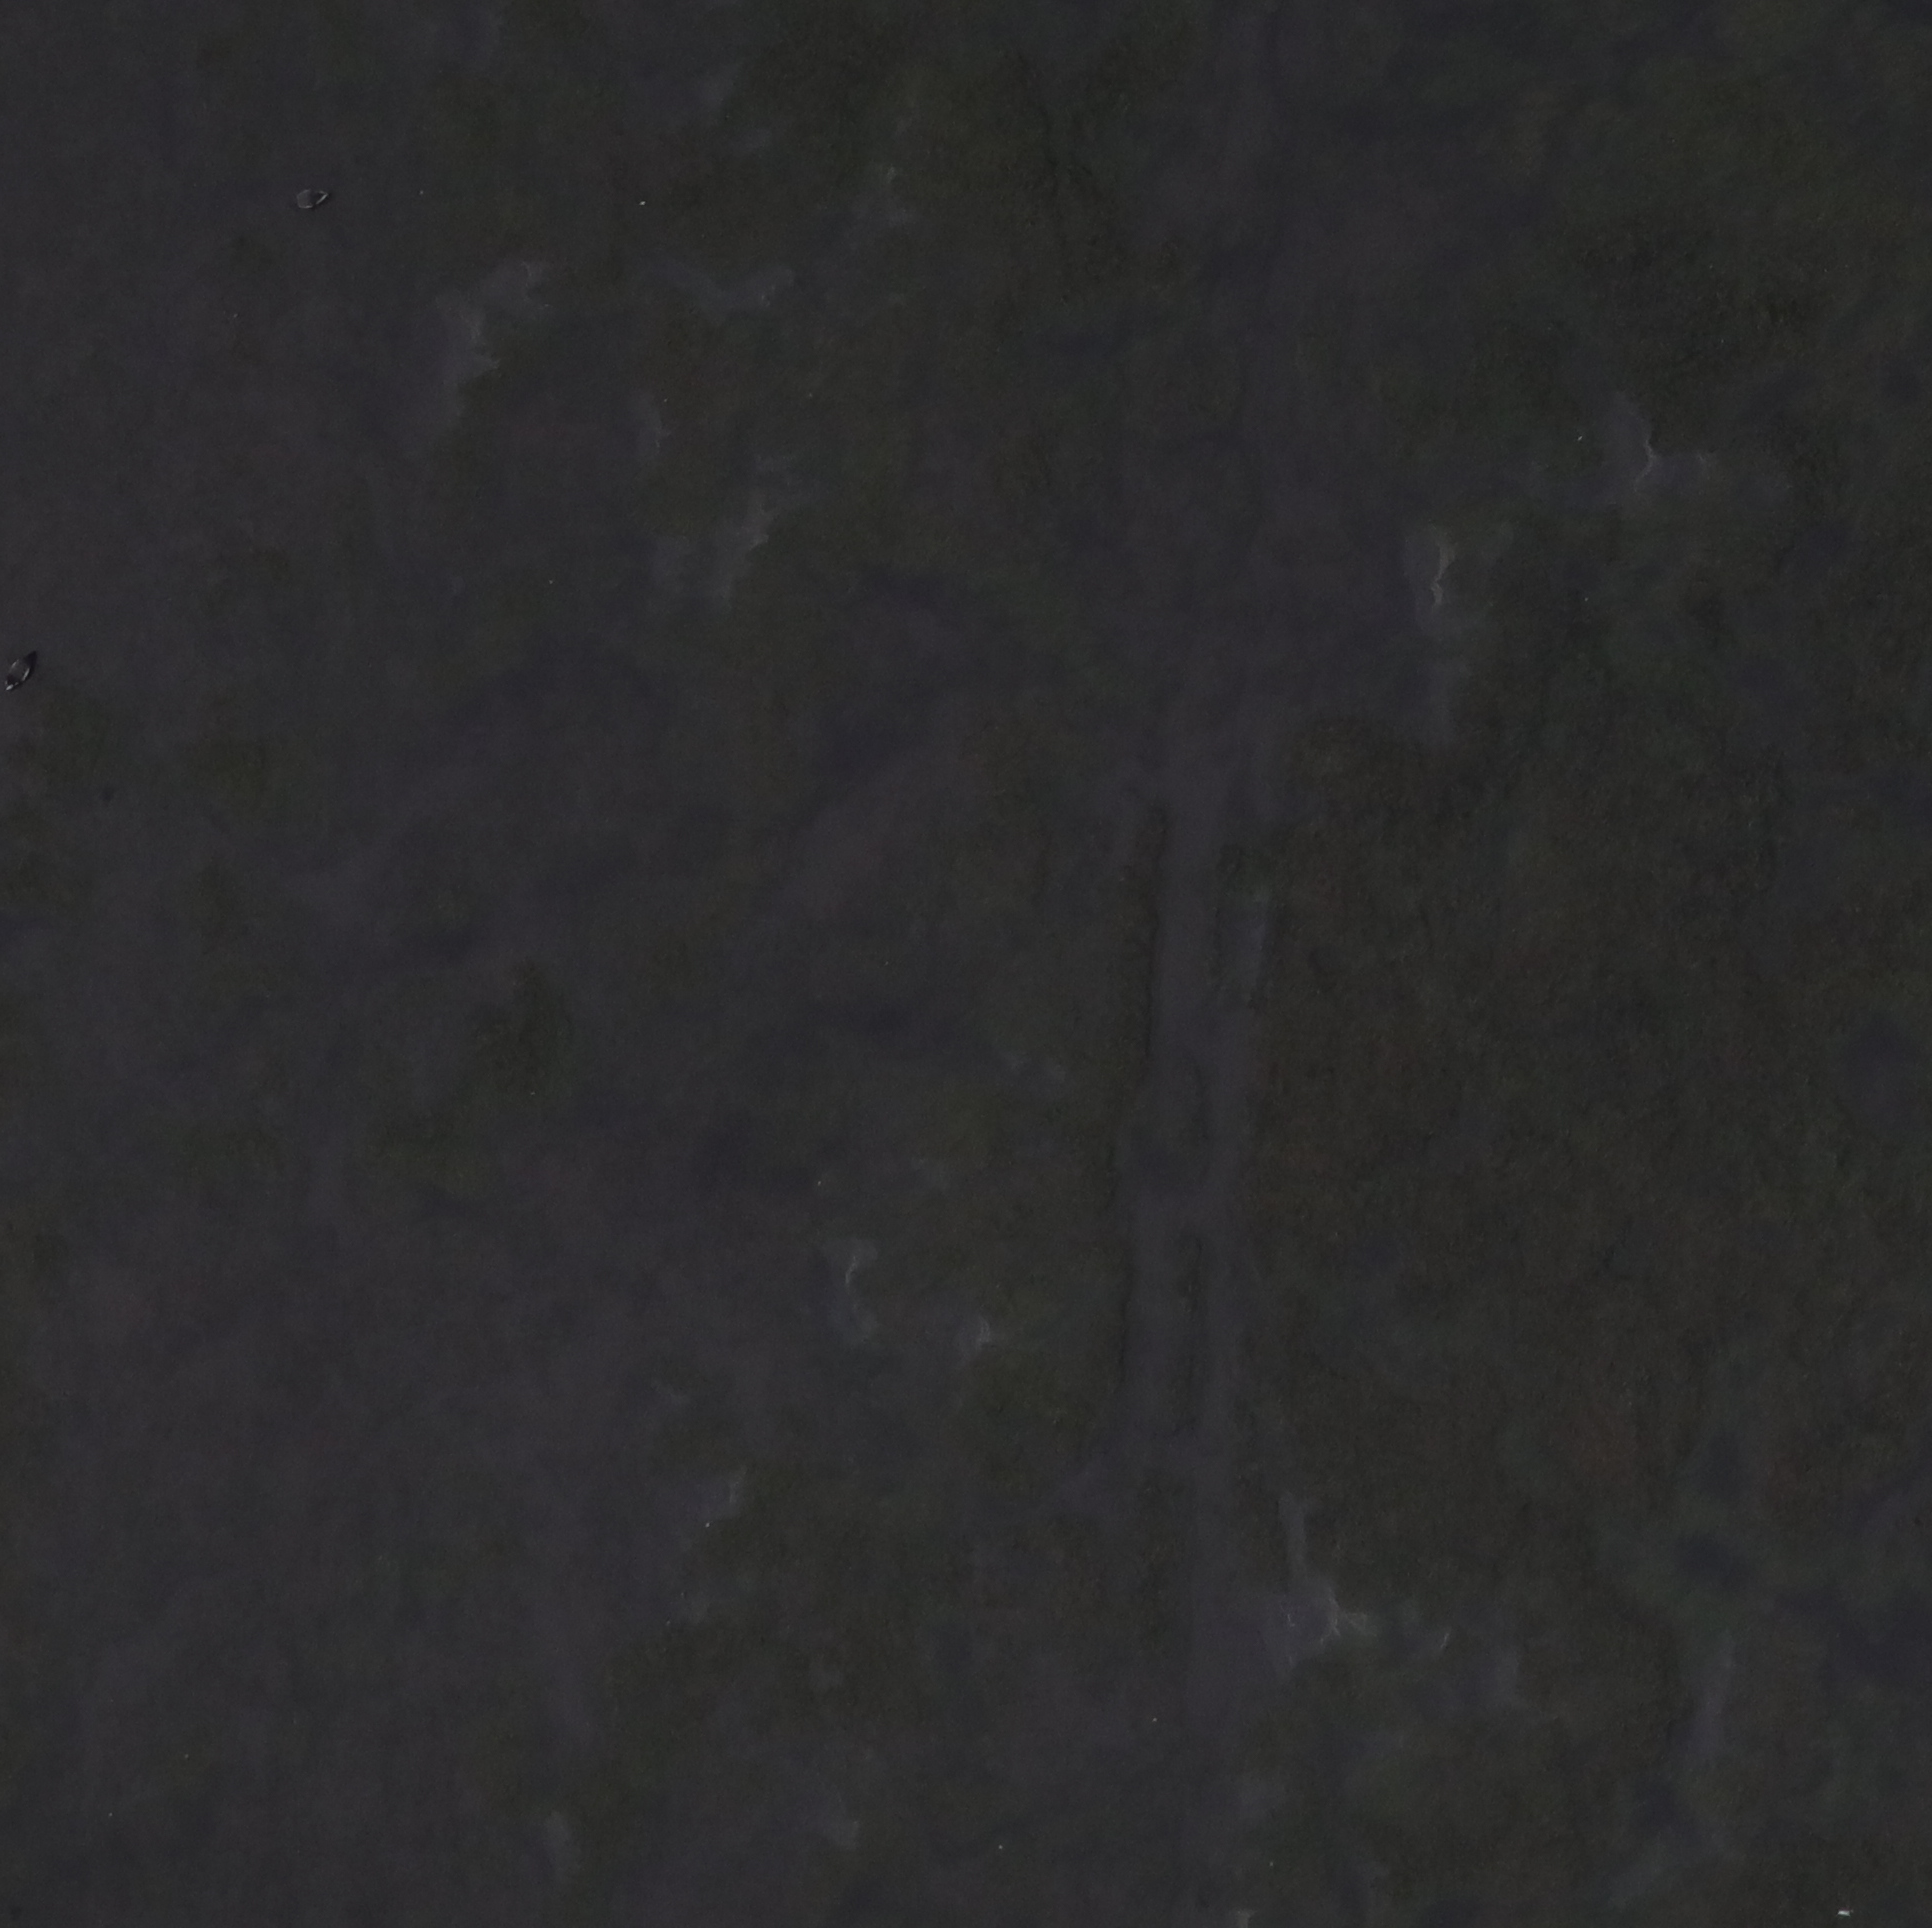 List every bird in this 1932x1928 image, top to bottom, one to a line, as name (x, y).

brant (308, 198)
brant (15, 675)